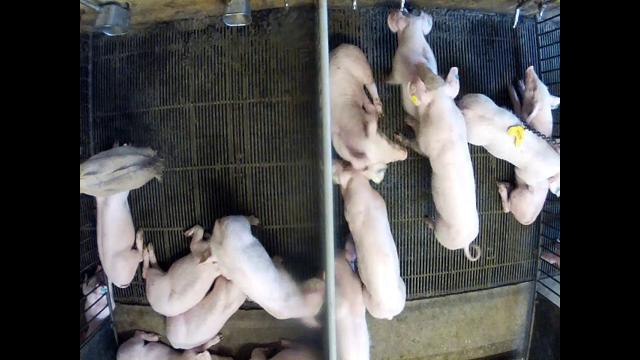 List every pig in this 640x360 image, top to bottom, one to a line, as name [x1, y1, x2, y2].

pig [386, 10, 440, 124]
pig [327, 43, 409, 170]
pig [394, 57, 480, 262]
pig [497, 66, 561, 227]
pig [456, 93, 561, 197]
pig [93, 140, 147, 290]
pig [334, 158, 409, 321]
pig [209, 214, 324, 330]
pig [142, 219, 222, 318]
pig [336, 231, 371, 359]
pig [82, 264, 116, 340]
pig [165, 274, 247, 350]
pig [117, 329, 234, 359]